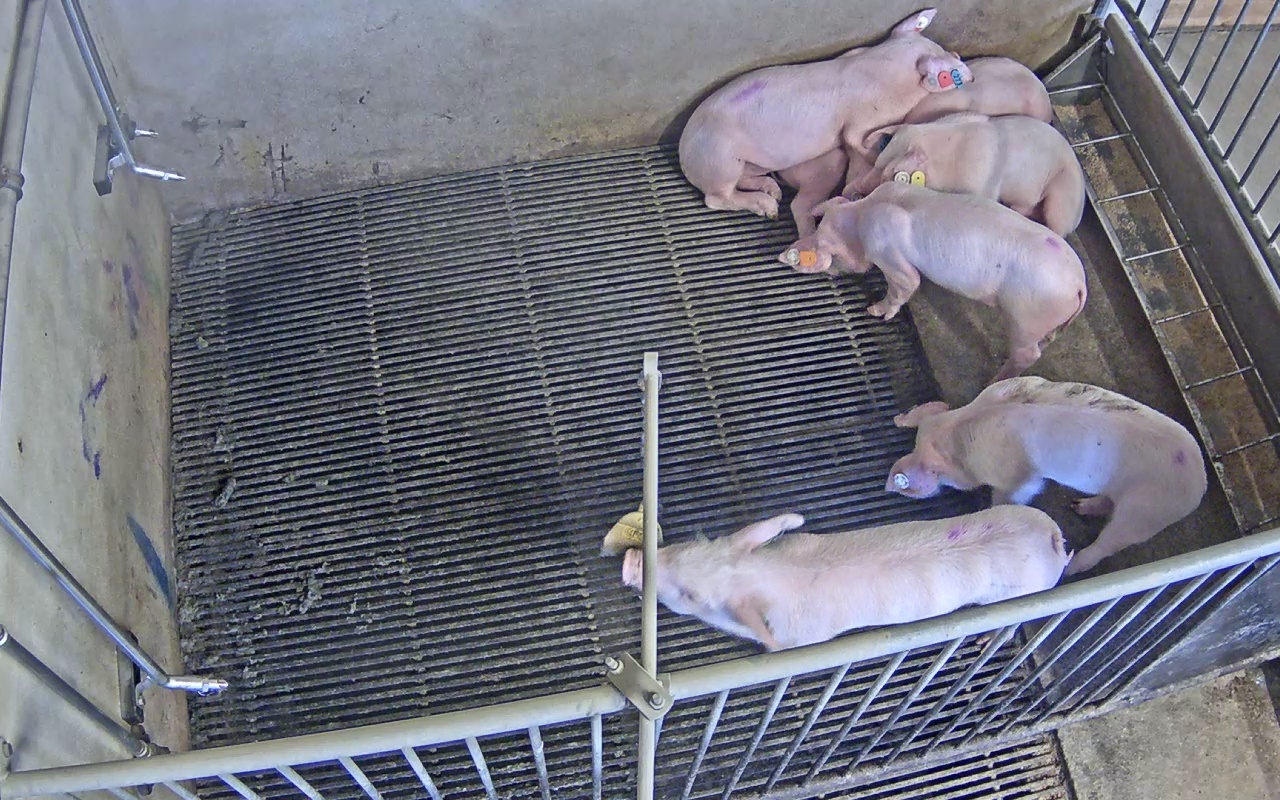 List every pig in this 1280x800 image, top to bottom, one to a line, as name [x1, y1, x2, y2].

pig [677, 6, 972, 220]
pig [841, 56, 1057, 202]
pig [854, 111, 1088, 240]
pig [770, 148, 849, 239]
pig [775, 181, 1091, 390]
pig [884, 373, 1207, 577]
pig [623, 505, 1074, 656]